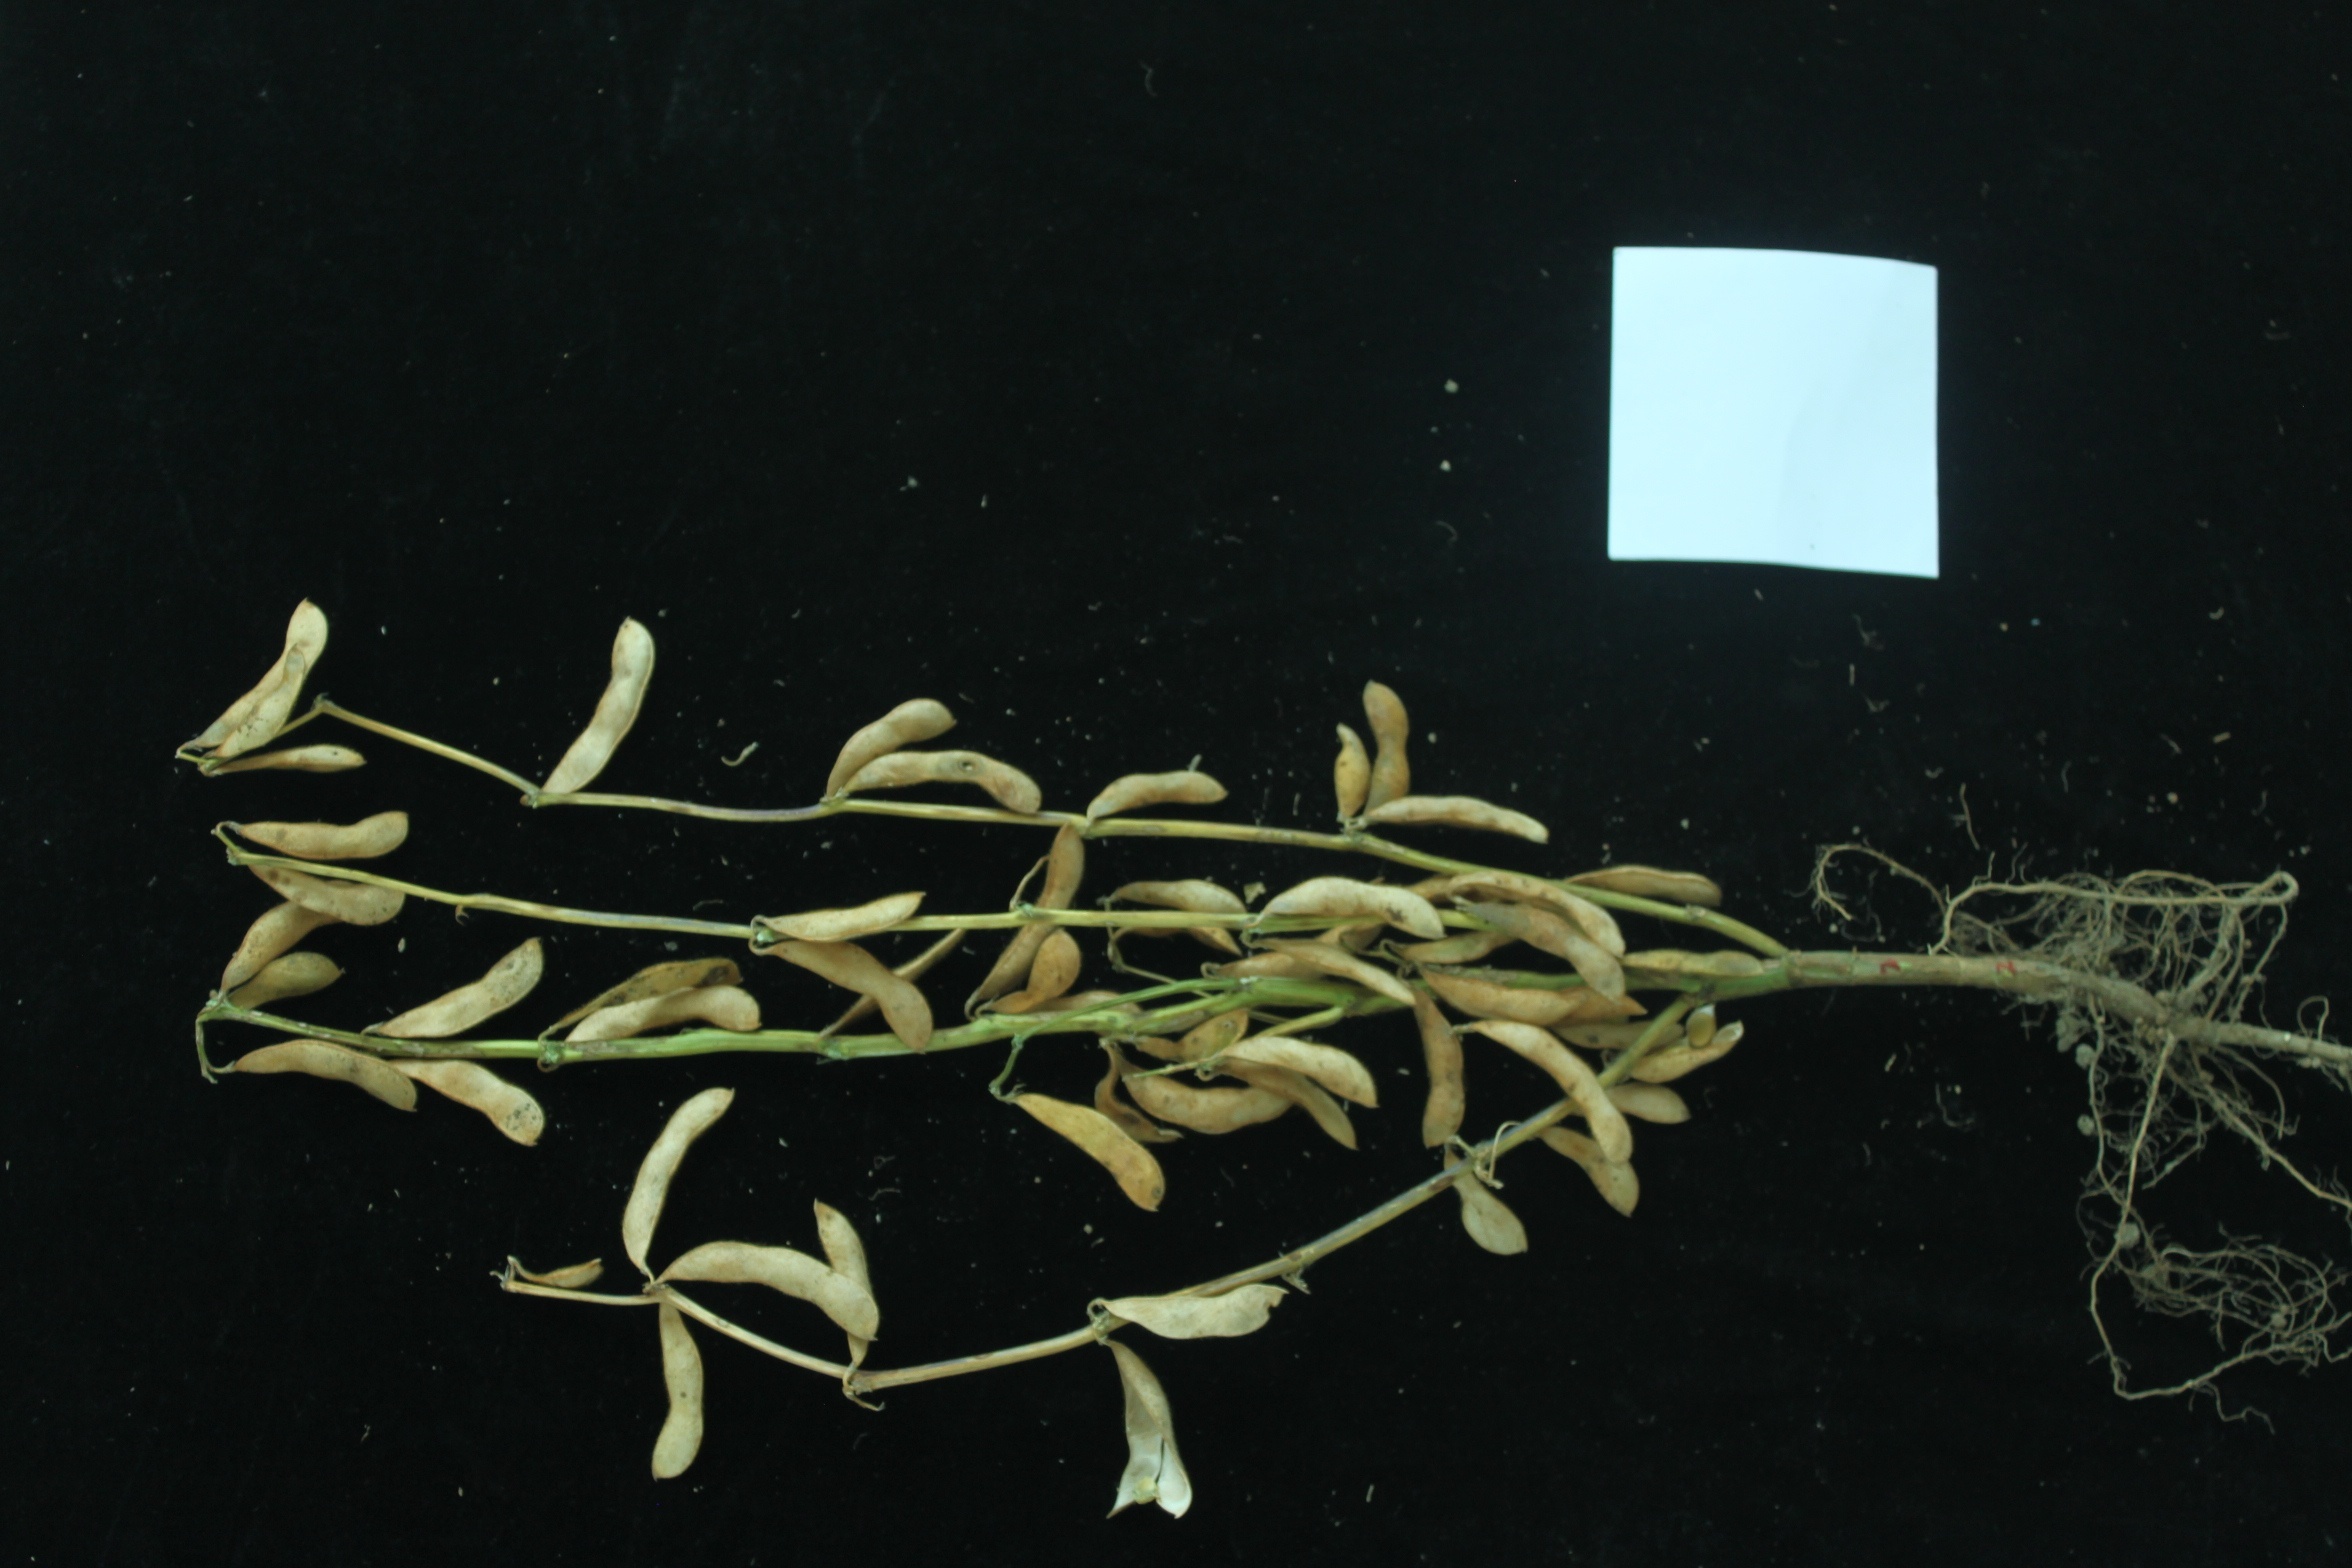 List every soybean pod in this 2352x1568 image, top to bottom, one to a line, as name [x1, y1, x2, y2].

soybean pod [179, 599, 307, 751]
soybean pod [206, 602, 328, 760]
soybean pod [542, 616, 654, 794]
soybean pod [1362, 682, 1411, 816]
soybean pod [826, 699, 958, 795]
soybean pod [1333, 724, 1371, 824]
soybean pod [205, 744, 366, 777]
soybean pod [846, 751, 1041, 816]
soybean pod [1085, 771, 1229, 820]
soybean pod [1352, 796, 1547, 843]
soybean pod [225, 812, 408, 861]
soybean pod [964, 821, 1085, 1014]
soybean pod [248, 865, 406, 925]
soybean pod [1570, 865, 1722, 906]
soybean pod [1453, 872, 1625, 962]
soybean pod [1255, 876, 1448, 940]
soybean pod [1107, 879, 1246, 913]
soybean pod [758, 891, 928, 944]
soybean pod [1447, 895, 1625, 1009]
soybean pod [221, 902, 334, 1000]
soybean pod [1207, 919, 1384, 978]
soybean pod [1182, 926, 1241, 957]
soybean pod [974, 929, 1081, 1017]
soybean pod [1392, 931, 1517, 963]
soybean pod [364, 935, 544, 1040]
soybean pod [1250, 938, 1414, 1007]
soybean pod [750, 940, 932, 1053]
soybean pod [1624, 951, 1766, 977]
soybean pod [228, 953, 345, 1011]
soybean pod [537, 958, 744, 1040]
soybean pod [1413, 959, 1648, 1029]
soybean pod [564, 985, 763, 1041]
soybean pod [1416, 988, 1463, 1148]
soybean pod [1687, 1005, 1716, 1048]
soybean pod [1123, 1006, 1250, 1064]
soybean pod [1459, 1019, 1632, 1165]
soybean pod [1557, 1023, 1684, 1050]
soybean pod [1626, 1023, 1741, 1083]
soybean pod [1214, 1036, 1377, 1108]
soybean pod [236, 1039, 416, 1113]
soybean pod [1118, 1053, 1294, 1135]
soybean pod [388, 1059, 544, 1148]
soybean pod [1196, 1059, 1354, 1151]
soybean pod [1601, 1084, 1690, 1126]
soybean pod [622, 1086, 734, 1277]
soybean pod [1009, 1093, 1165, 1213]
soybean pod [1539, 1126, 1639, 1220]
soybean pod [1444, 1144, 1527, 1255]
soybean pod [814, 1199, 874, 1368]
soybean pod [657, 1241, 880, 1342]
soybean pod [507, 1255, 604, 1287]
soybean pod [1103, 1285, 1285, 1340]
soybean pod [650, 1299, 704, 1480]
soybean pod [1105, 1340, 1192, 1517]
soybean pod [1109, 1363, 1164, 1516]